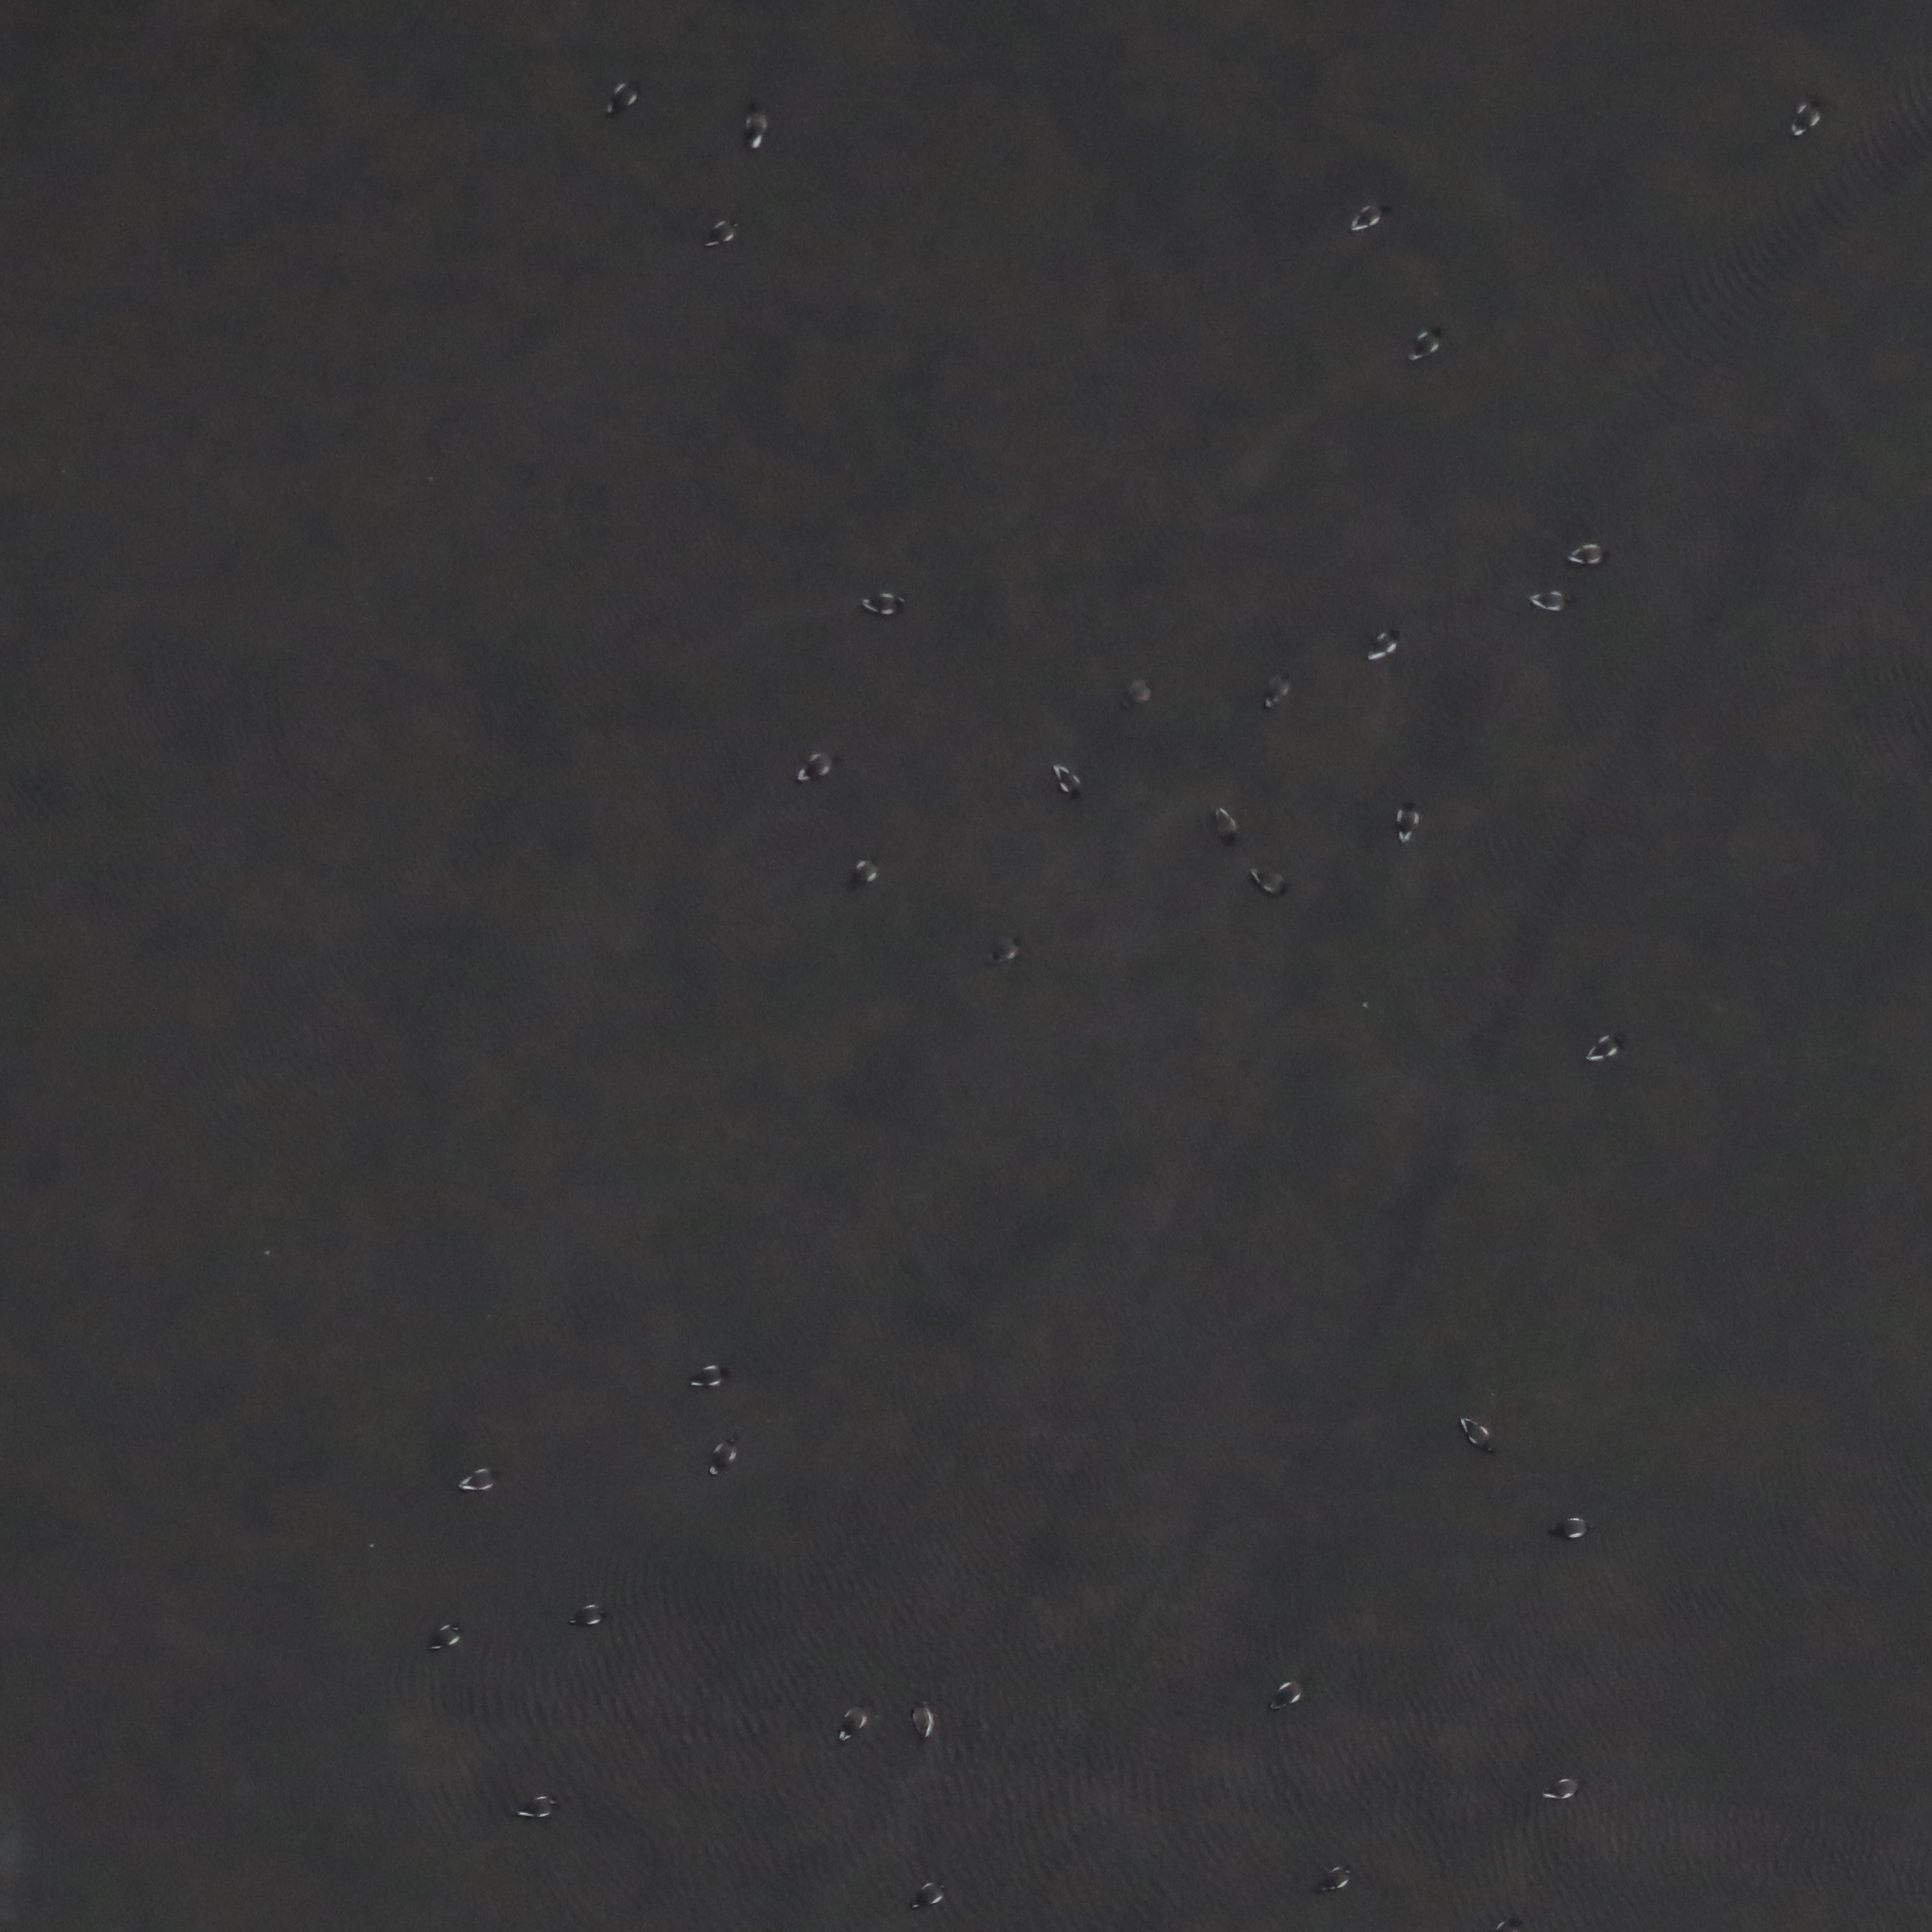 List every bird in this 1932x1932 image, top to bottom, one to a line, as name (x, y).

brant (623, 99)
brant (1807, 112)
brant (758, 128)
brant (1367, 217)
brant (722, 231)
brant (1425, 341)
brant (1589, 555)
brant (1554, 597)
brant (886, 604)
brant (1381, 640)
brant (1274, 689)
brant (1135, 696)
brant (818, 768)
brant (1069, 781)
brant (1405, 817)
brant (1226, 819)
brant (866, 871)
brant (1271, 882)
brant (1008, 946)
brant (1603, 1045)
brant (710, 1380)
brant (1478, 1434)
brant (722, 1456)
brant (482, 1478)
brant (1574, 1528)
brant (579, 1615)
brant (448, 1638)
brant (1287, 1692)
brant (922, 1719)
brant (857, 1720)
brant (1562, 1790)
brant (539, 1807)
brant (1336, 1879)
brant (931, 1892)